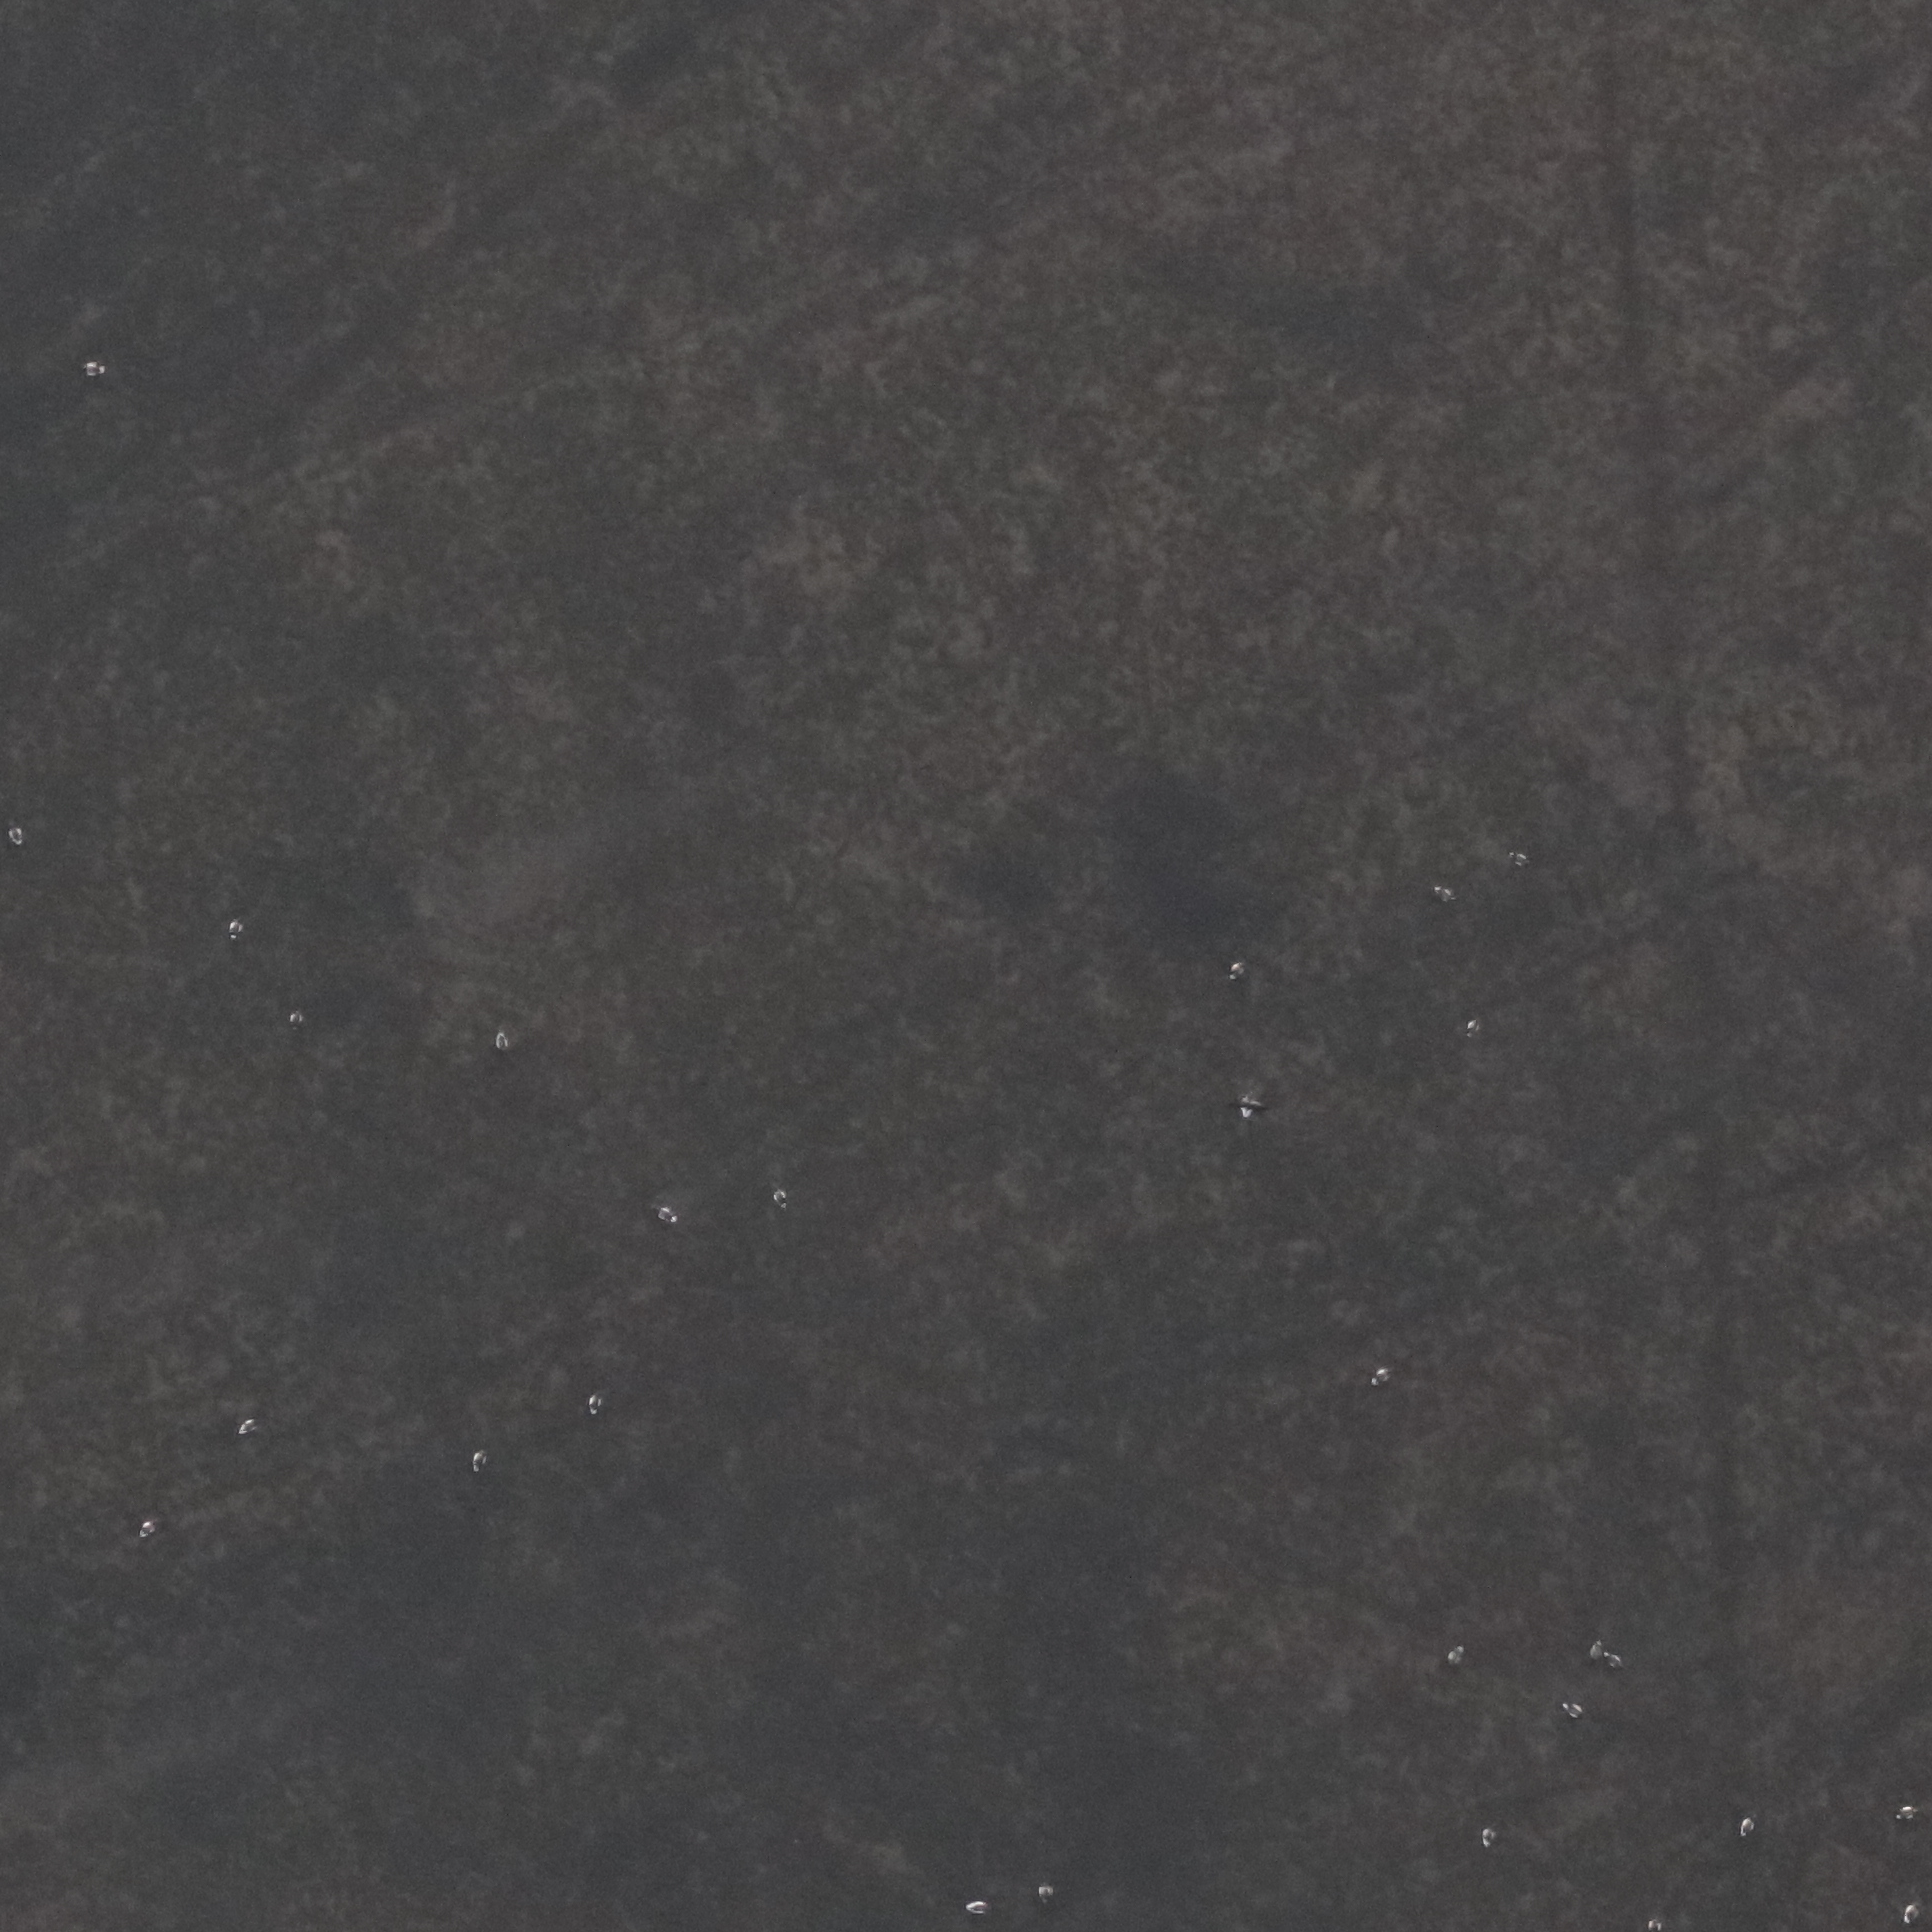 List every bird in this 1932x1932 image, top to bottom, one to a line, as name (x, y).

brant (102, 370)
brant (19, 838)
brant (1518, 858)
brant (1446, 892)
brant (228, 918)
brant (1238, 975)
brant (299, 1012)
brant (1472, 1027)
brant (506, 1030)
brant (1250, 1114)
brant (782, 1197)
brant (667, 1204)
brant (1381, 1375)
brant (601, 1409)
brant (252, 1432)
brant (482, 1462)
brant (152, 1524)
brant (1596, 1650)
brant (1455, 1653)
brant (1614, 1661)
brant (1574, 1711)
brant (1907, 1812)
brant (1747, 1825)
brant (1488, 1831)
brant (1049, 1890)
brant (1917, 1904)
brant (977, 1910)